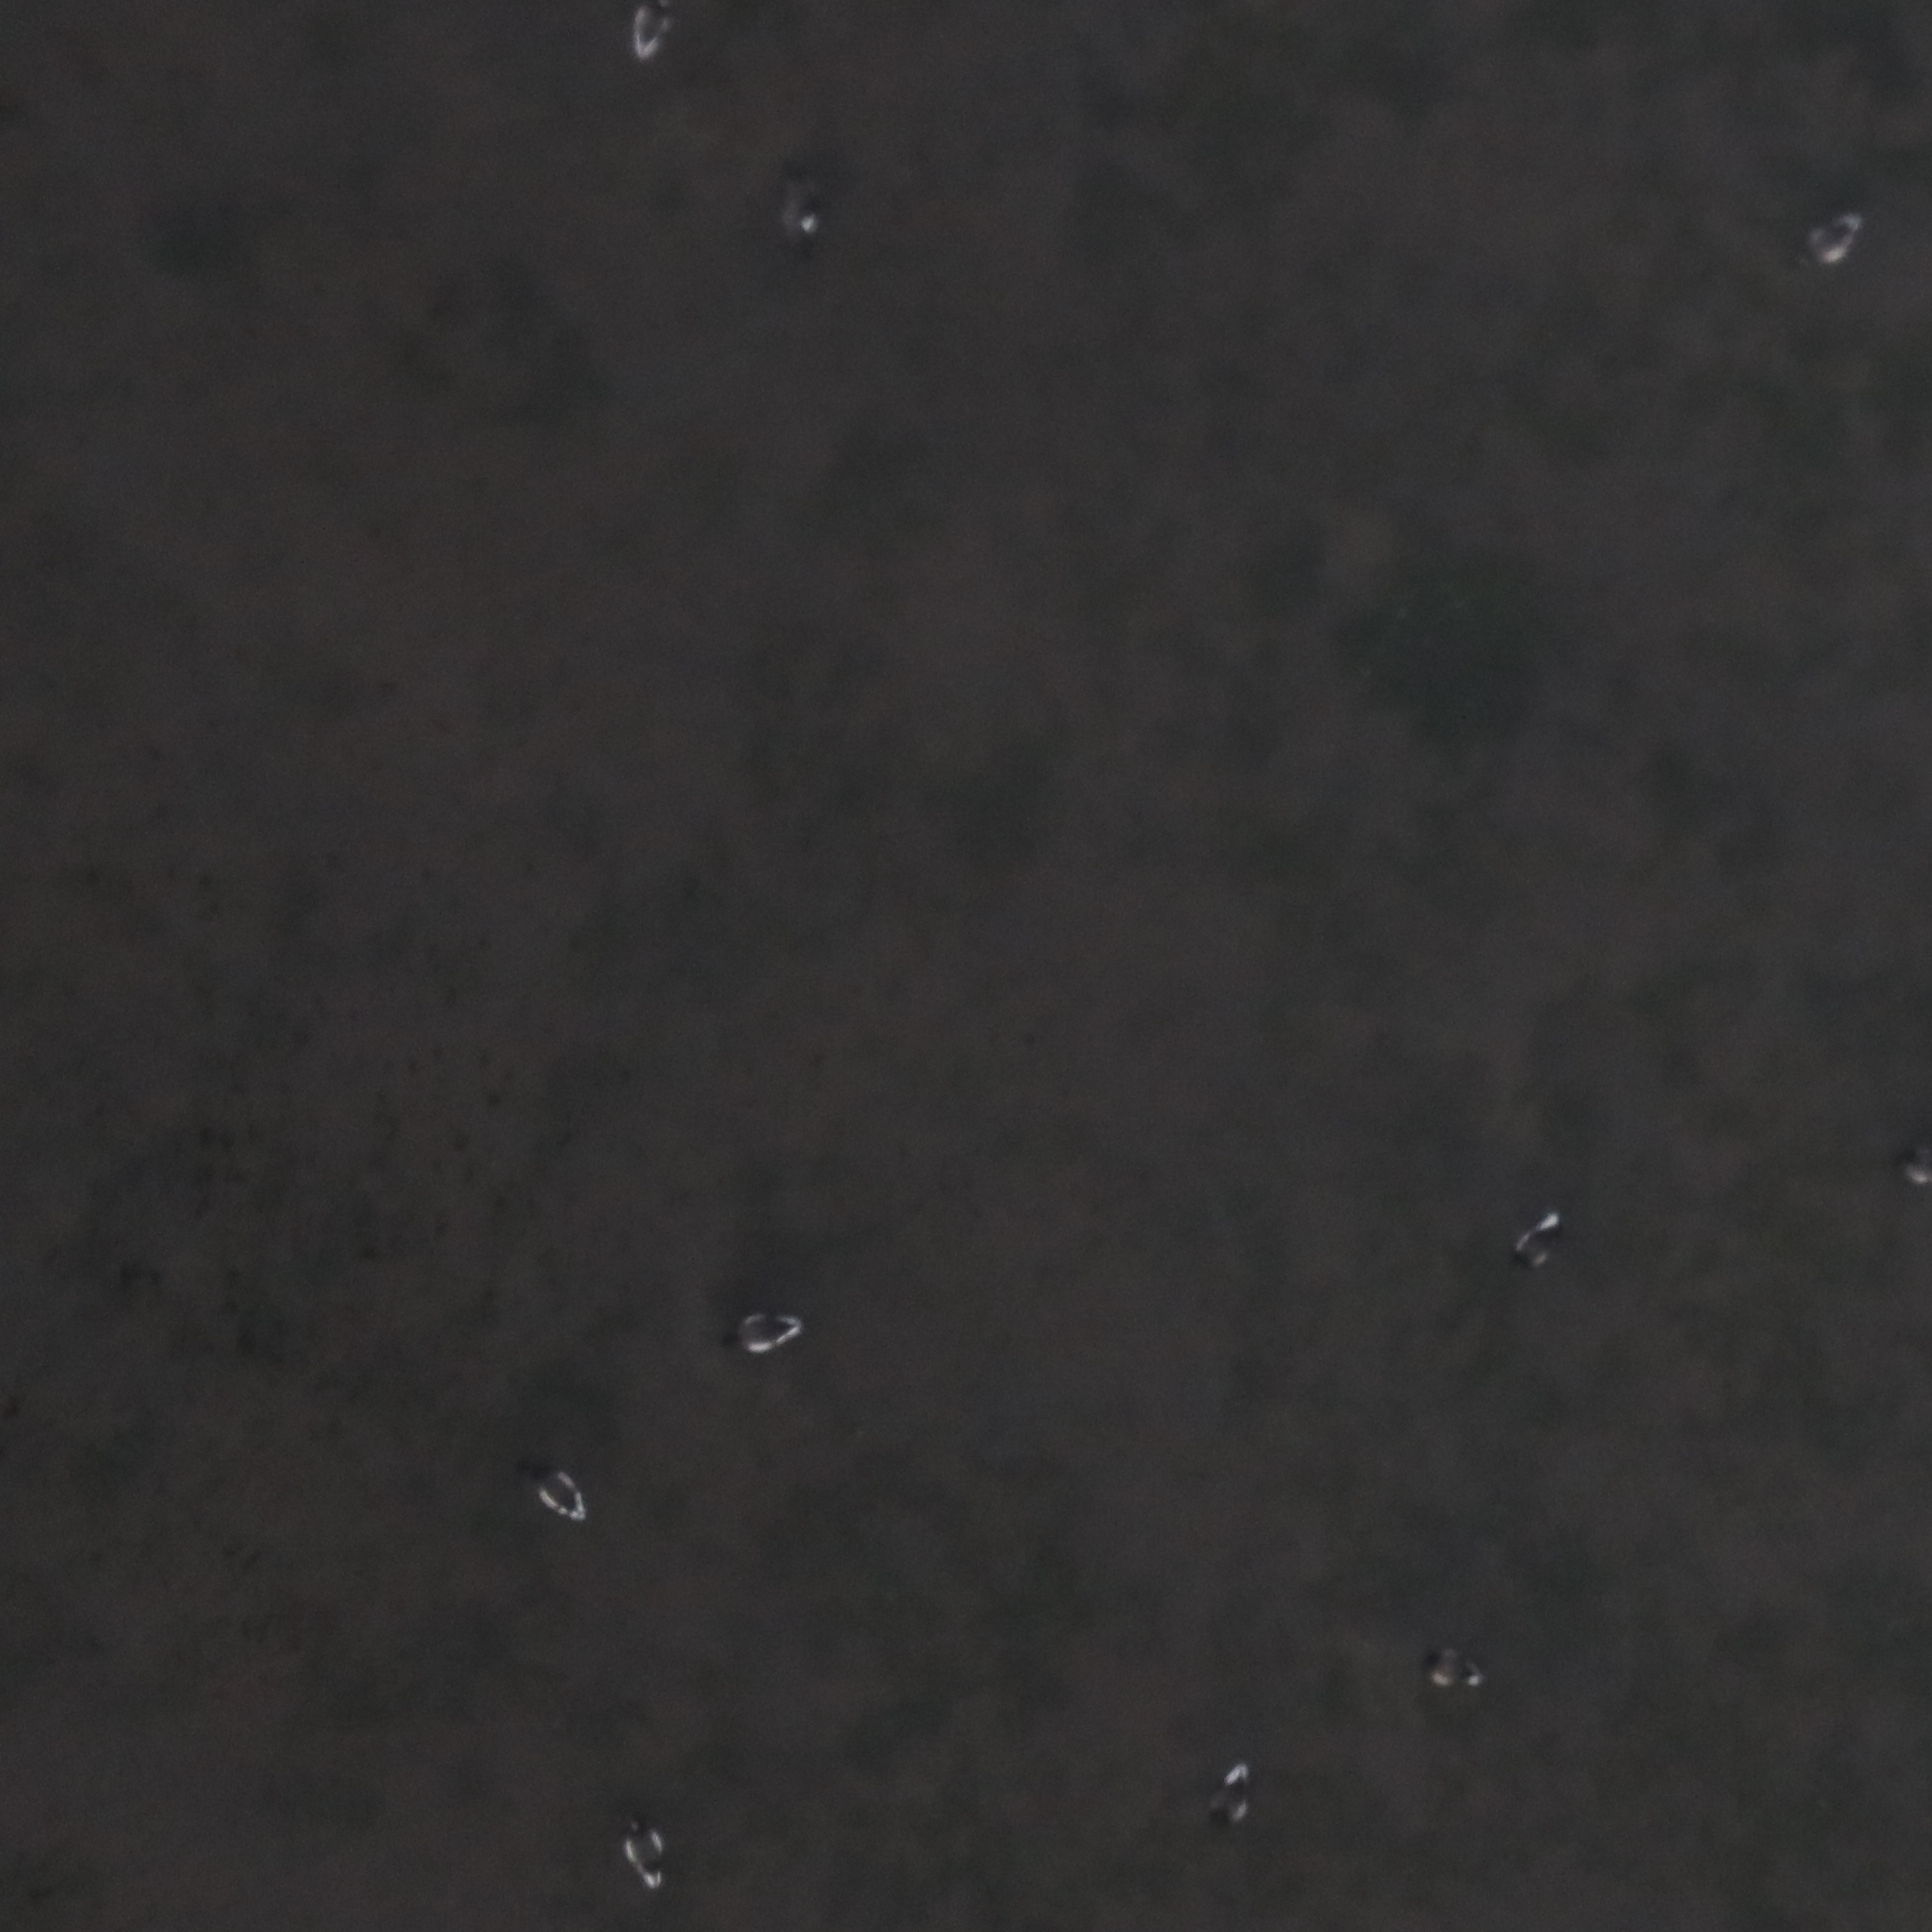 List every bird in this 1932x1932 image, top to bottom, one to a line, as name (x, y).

brant (651, 23)
brant (801, 209)
brant (1830, 238)
brant (1925, 1166)
brant (1533, 1247)
brant (763, 1332)
brant (560, 1494)
brant (1454, 1668)
brant (1232, 1797)
brant (645, 1851)